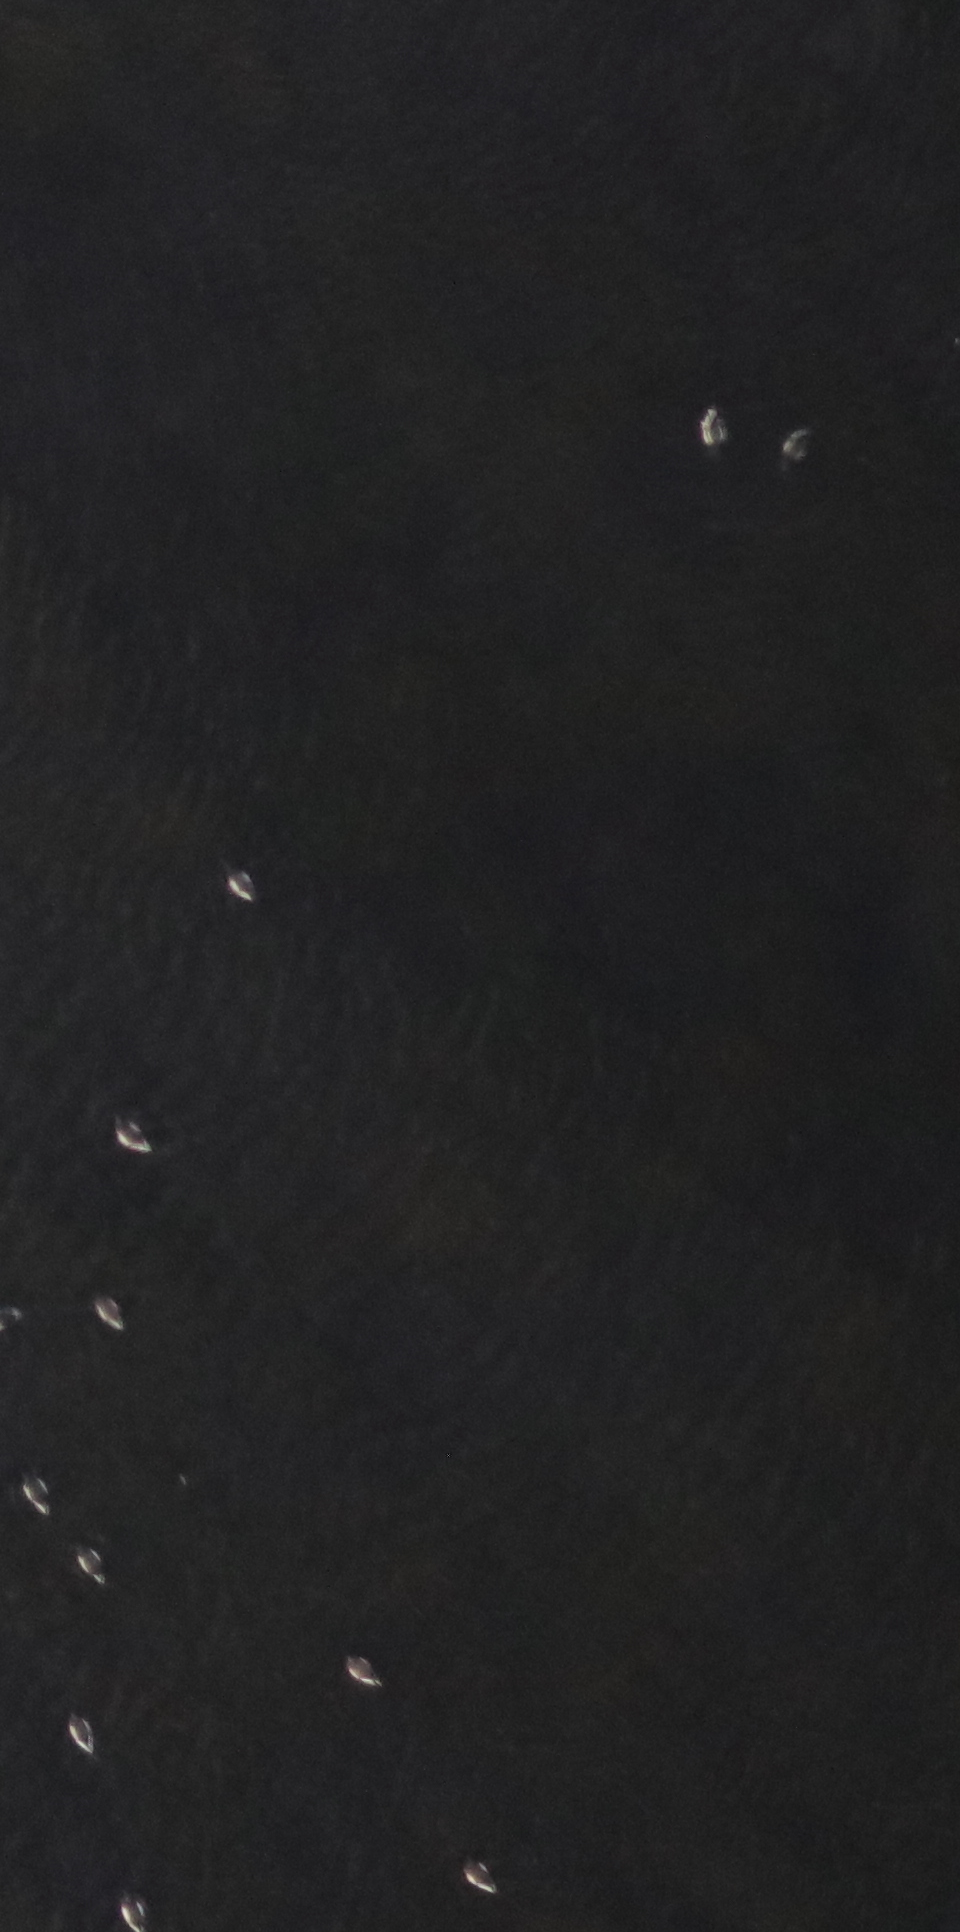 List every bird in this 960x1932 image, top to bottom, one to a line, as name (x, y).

brant (712, 428)
brant (793, 448)
brant (241, 883)
brant (131, 1135)
brant (109, 1312)
brant (2, 1317)
brant (35, 1493)
brant (90, 1563)
brant (361, 1671)
brant (80, 1730)
brant (479, 1876)
brant (132, 1914)